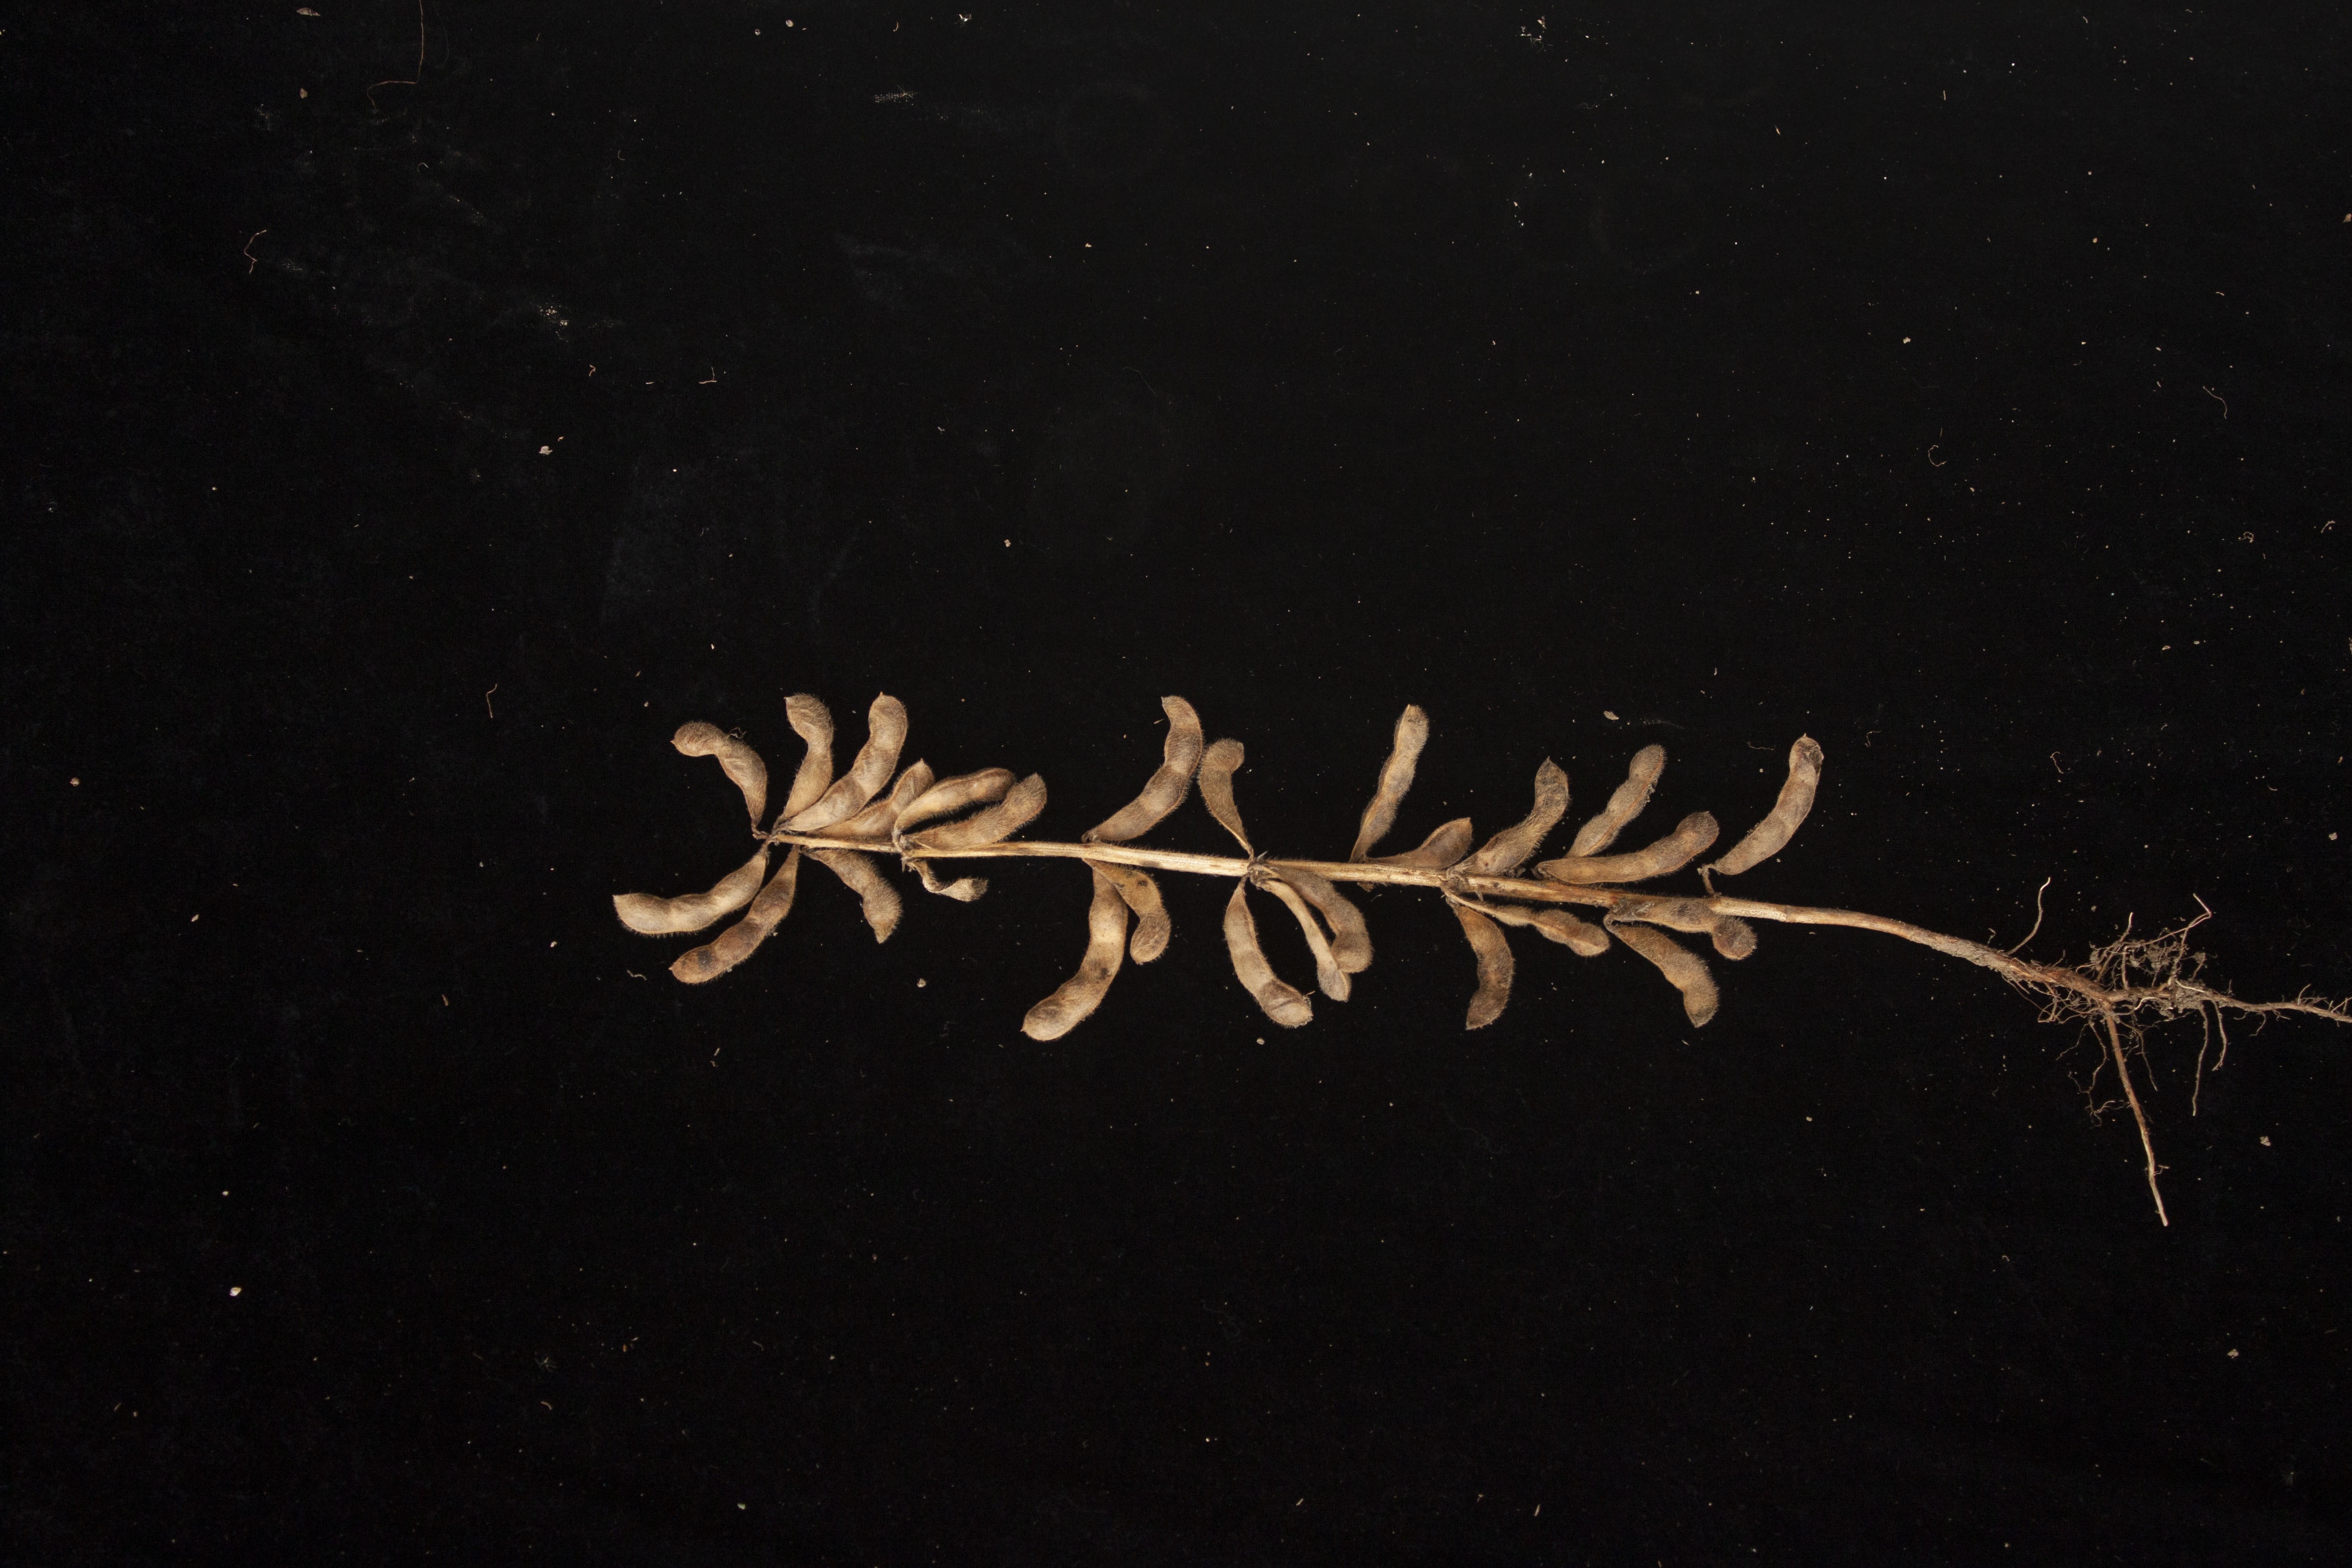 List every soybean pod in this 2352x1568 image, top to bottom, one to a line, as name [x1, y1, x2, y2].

soybean pod [777, 695, 833, 822]
soybean pod [781, 697, 907, 833]
soybean pod [1089, 698, 1202, 842]
soybean pod [1351, 708, 1428, 864]
soybean pod [672, 723, 765, 827]
soybean pod [1711, 739, 1824, 875]
soybean pod [1198, 740, 1251, 863]
soybean pod [1569, 744, 1666, 856]
soybean pod [813, 760, 934, 841]
soybean pod [1452, 760, 1568, 879]
soybean pod [892, 770, 1013, 845]
soybean pod [902, 777, 1047, 854]
soybean pod [1541, 813, 1716, 885]
soybean pod [1364, 819, 1472, 871]
soybean pod [673, 848, 796, 983]
soybean pod [807, 850, 899, 946]
soybean pod [613, 857, 764, 935]
soybean pod [1089, 859, 1170, 966]
soybean pod [1263, 865, 1370, 973]
soybean pod [1023, 868, 1127, 1042]
soybean pod [1224, 877, 1309, 1028]
soybean pod [1260, 882, 1350, 1003]
soybean pod [1607, 900, 1754, 959]
soybean pod [1453, 905, 1512, 1028]
soybean pod [1470, 907, 1608, 956]
soybean pod [1612, 921, 1716, 1026]